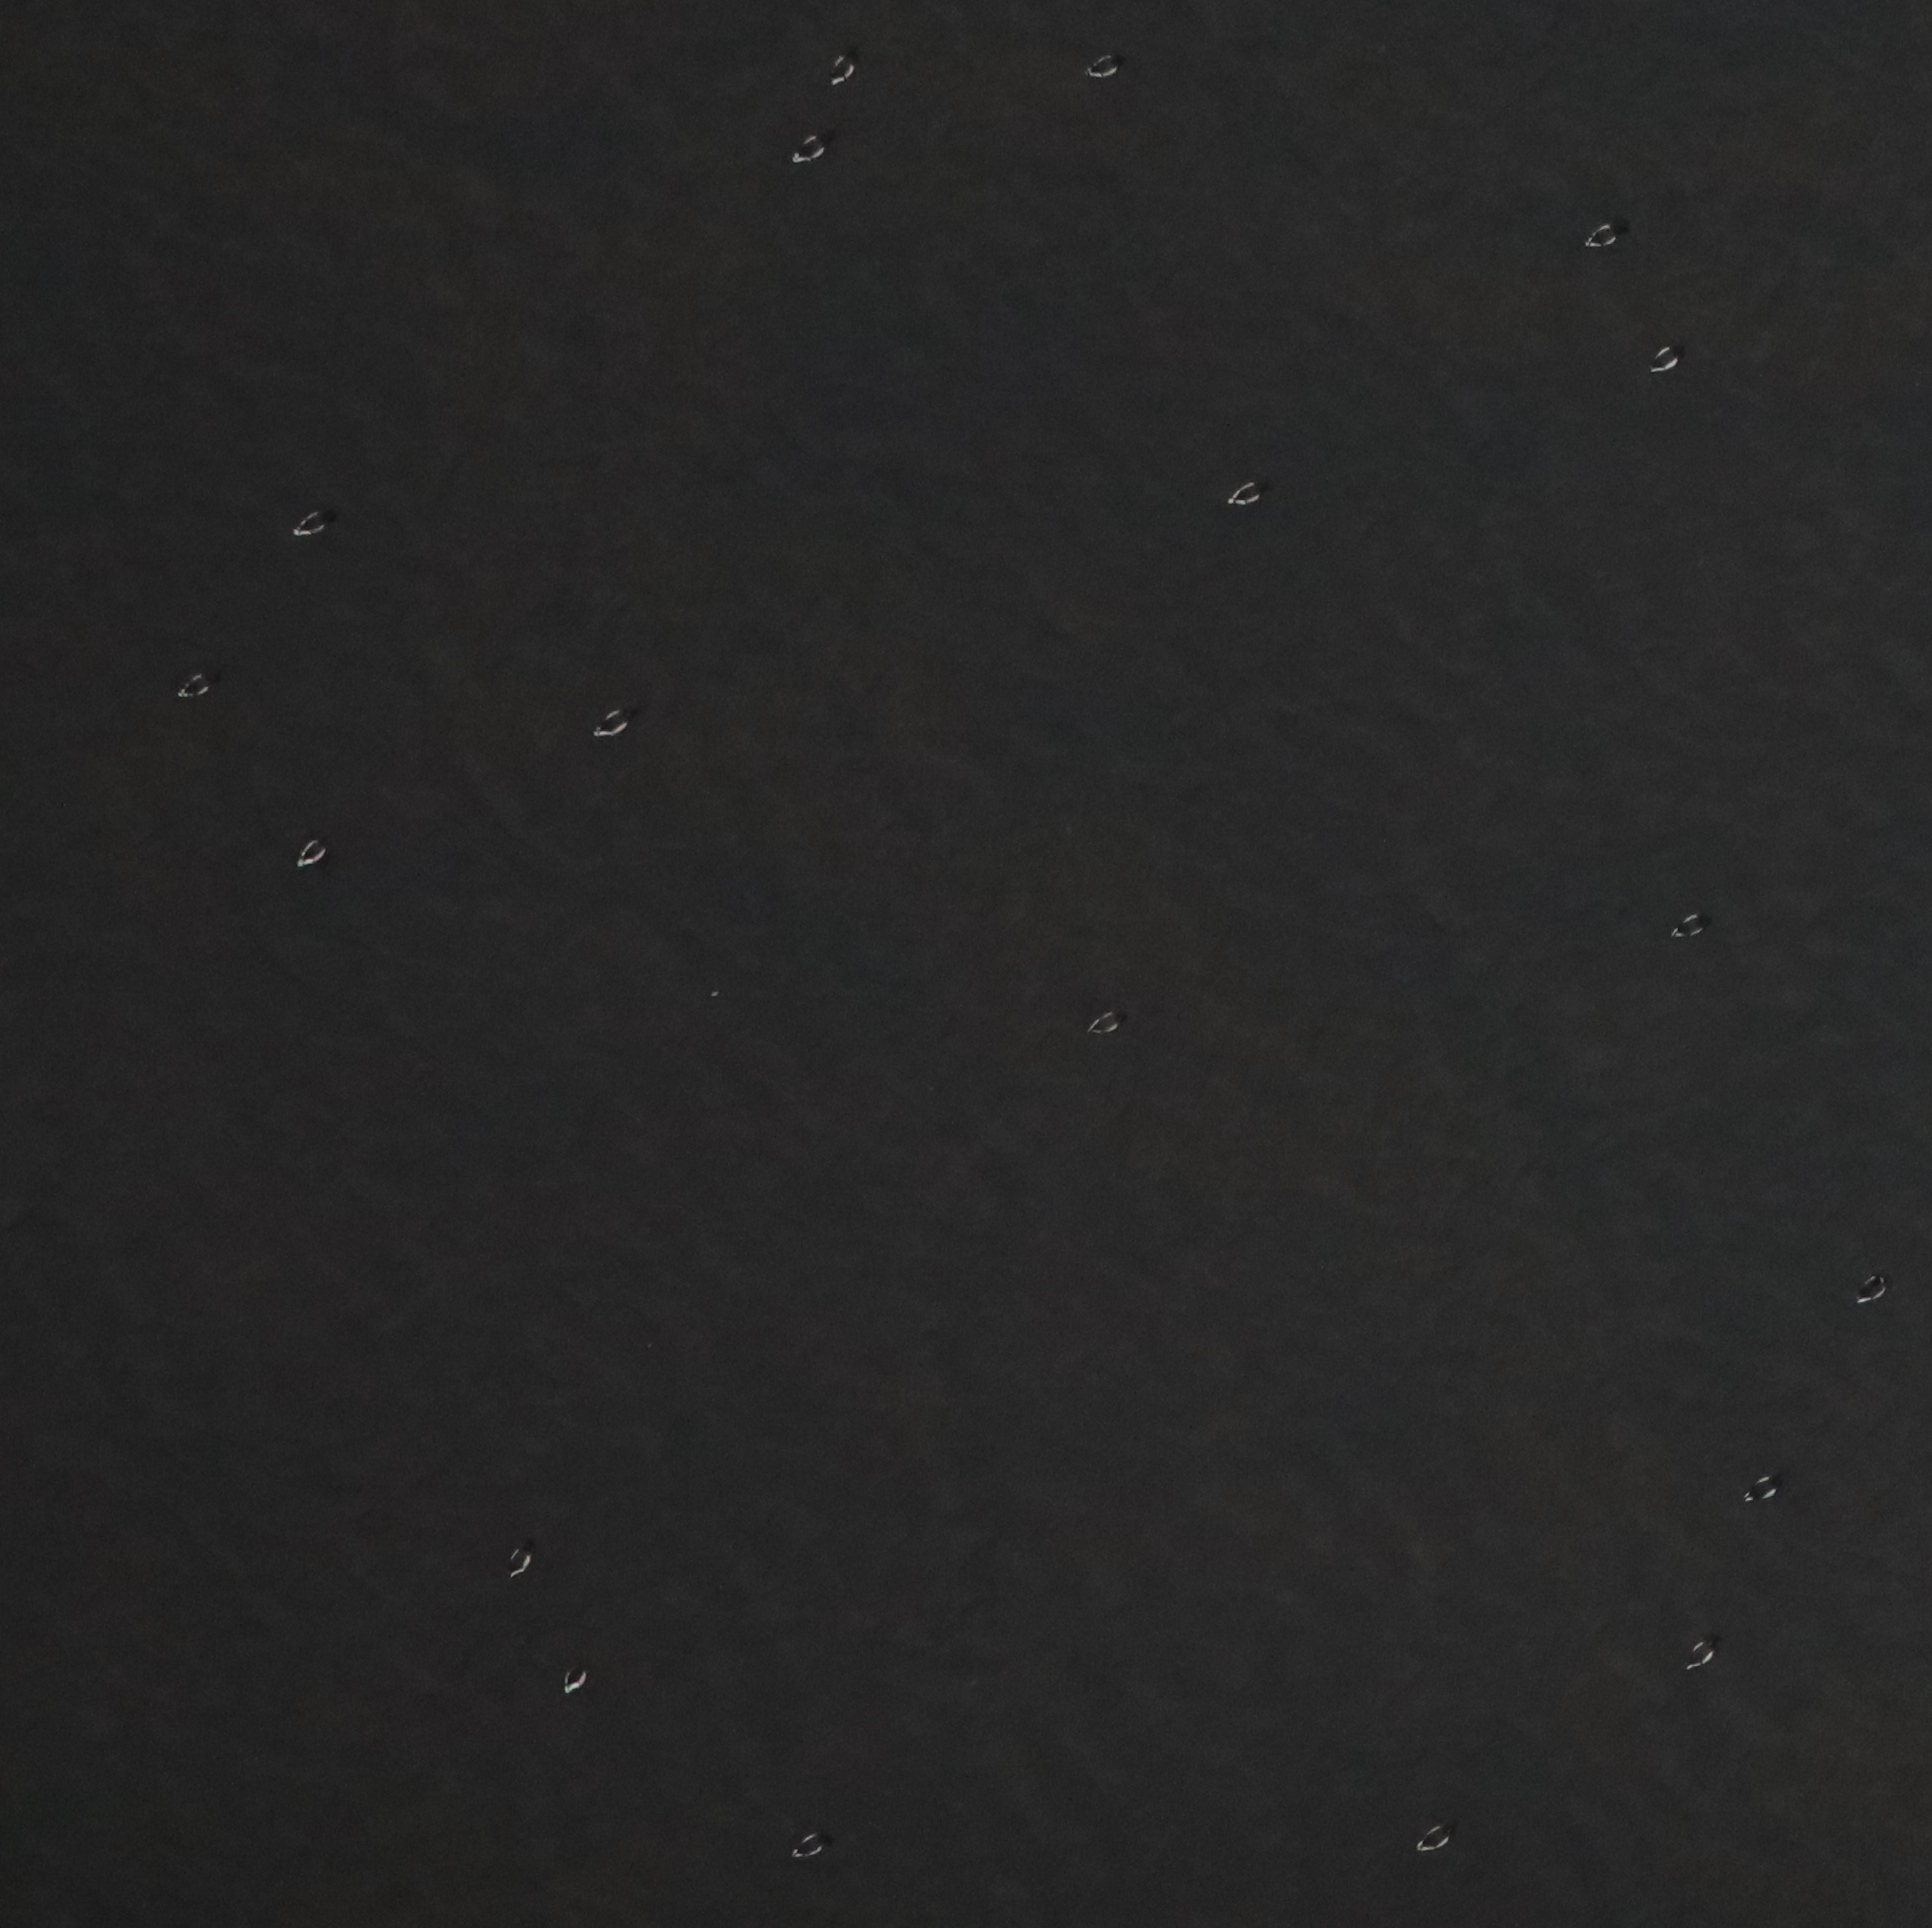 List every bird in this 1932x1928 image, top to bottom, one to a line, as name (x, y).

brant (1106, 65)
brant (843, 69)
brant (812, 148)
brant (1605, 235)
brant (1667, 360)
brant (1247, 494)
brant (313, 523)
brant (196, 685)
brant (615, 723)
brant (313, 852)
brant (1691, 926)
brant (1108, 1023)
brant (1874, 1290)
brant (1763, 1490)
brant (522, 1560)
brant (1704, 1654)
brant (576, 1677)
brant (1435, 1838)
brant (811, 1845)